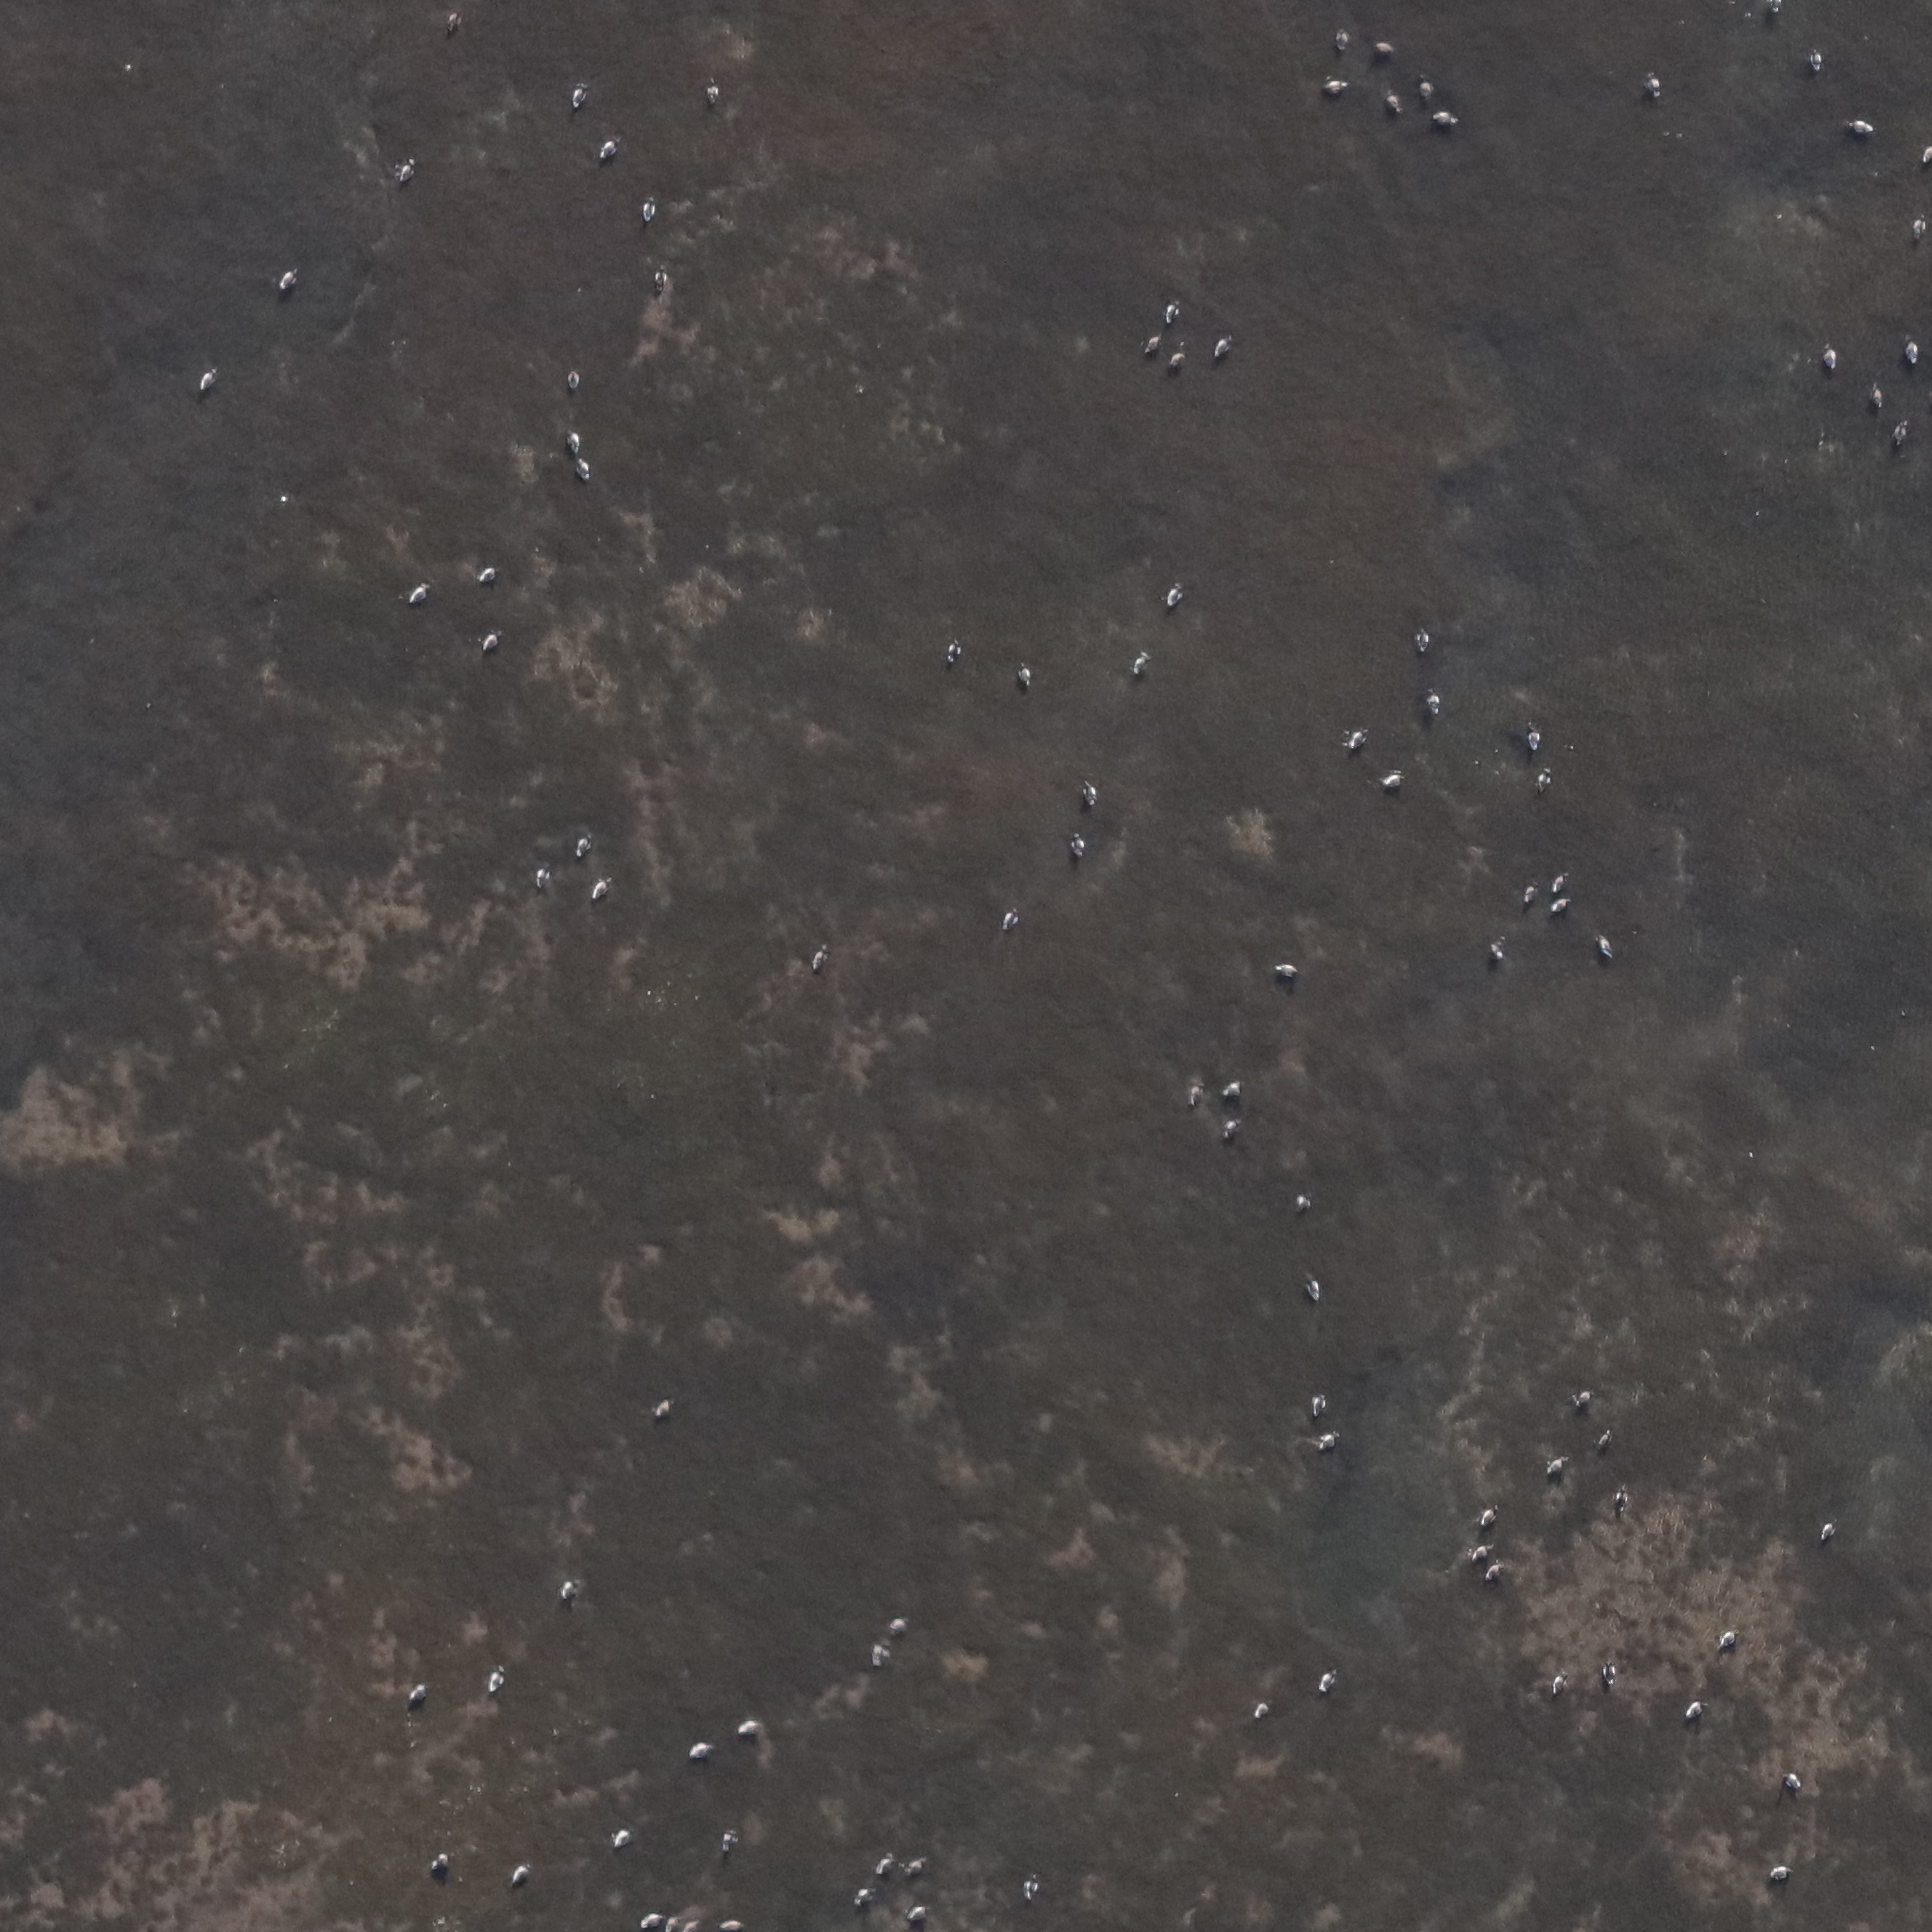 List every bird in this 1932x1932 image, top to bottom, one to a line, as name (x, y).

brant (1775, 7)
brant (451, 21)
brant (1350, 40)
brant (1391, 44)
brant (1814, 55)
brant (1335, 90)
brant (1431, 92)
brant (1652, 95)
brant (706, 98)
brant (579, 102)
brant (1391, 102)
brant (1453, 119)
brant (1858, 131)
brant (605, 150)
brant (1926, 154)
brant (409, 169)
brant (654, 210)
brant (1924, 225)
brant (662, 279)
brant (289, 280)
brant (1172, 310)
brant (1148, 342)
brant (1225, 351)
brant (1913, 352)
brant (1828, 357)
brant (1178, 363)
brant (209, 376)
brant (581, 380)
brant (1877, 397)
brant (1896, 429)
brant (569, 445)
brant (581, 473)
brant (490, 579)
brant (421, 596)
brant (1173, 597)
brant (1420, 643)
brant (486, 644)
brant (951, 652)
brant (1146, 668)
brant (1031, 672)
brant (1433, 703)
brant (1530, 733)
brant (1360, 740)
brant (1394, 773)
brant (1542, 785)
brant (1093, 794)
brant (584, 845)
brant (1083, 846)
brant (538, 875)
brant (1556, 882)
brant (599, 887)
brant (1532, 897)
brant (1562, 911)
brant (1014, 919)
brant (1614, 943)
brant (1499, 949)
brant (826, 965)
brant (1291, 973)
brant (1202, 1090)
brant (1239, 1096)
brant (1234, 1133)
brant (1307, 1202)
brant (1319, 1291)
brant (1580, 1394)
brant (1323, 1402)
brant (663, 1408)
brant (1324, 1441)
brant (1601, 1442)
brant (1559, 1467)
brant (1623, 1502)
brant (1482, 1521)
brant (1826, 1528)
brant (1482, 1553)
brant (1500, 1577)
brant (569, 1589)
brant (899, 1629)
brant (1725, 1643)
brant (878, 1654)
brant (1607, 1673)
brant (1330, 1679)
brant (1558, 1679)
brant (496, 1681)
brant (420, 1692)
brant (1261, 1709)
brant (1692, 1711)
brant (743, 1725)
brant (701, 1750)
brant (1789, 1785)
brant (621, 1836)
brant (732, 1841)
brant (444, 1865)
brant (890, 1865)
brant (918, 1869)
brant (513, 1872)
brant (1783, 1872)
brant (1033, 1888)
brant (862, 1891)
brant (915, 1918)
brant (653, 1921)
brant (677, 1925)
brant (732, 1929)